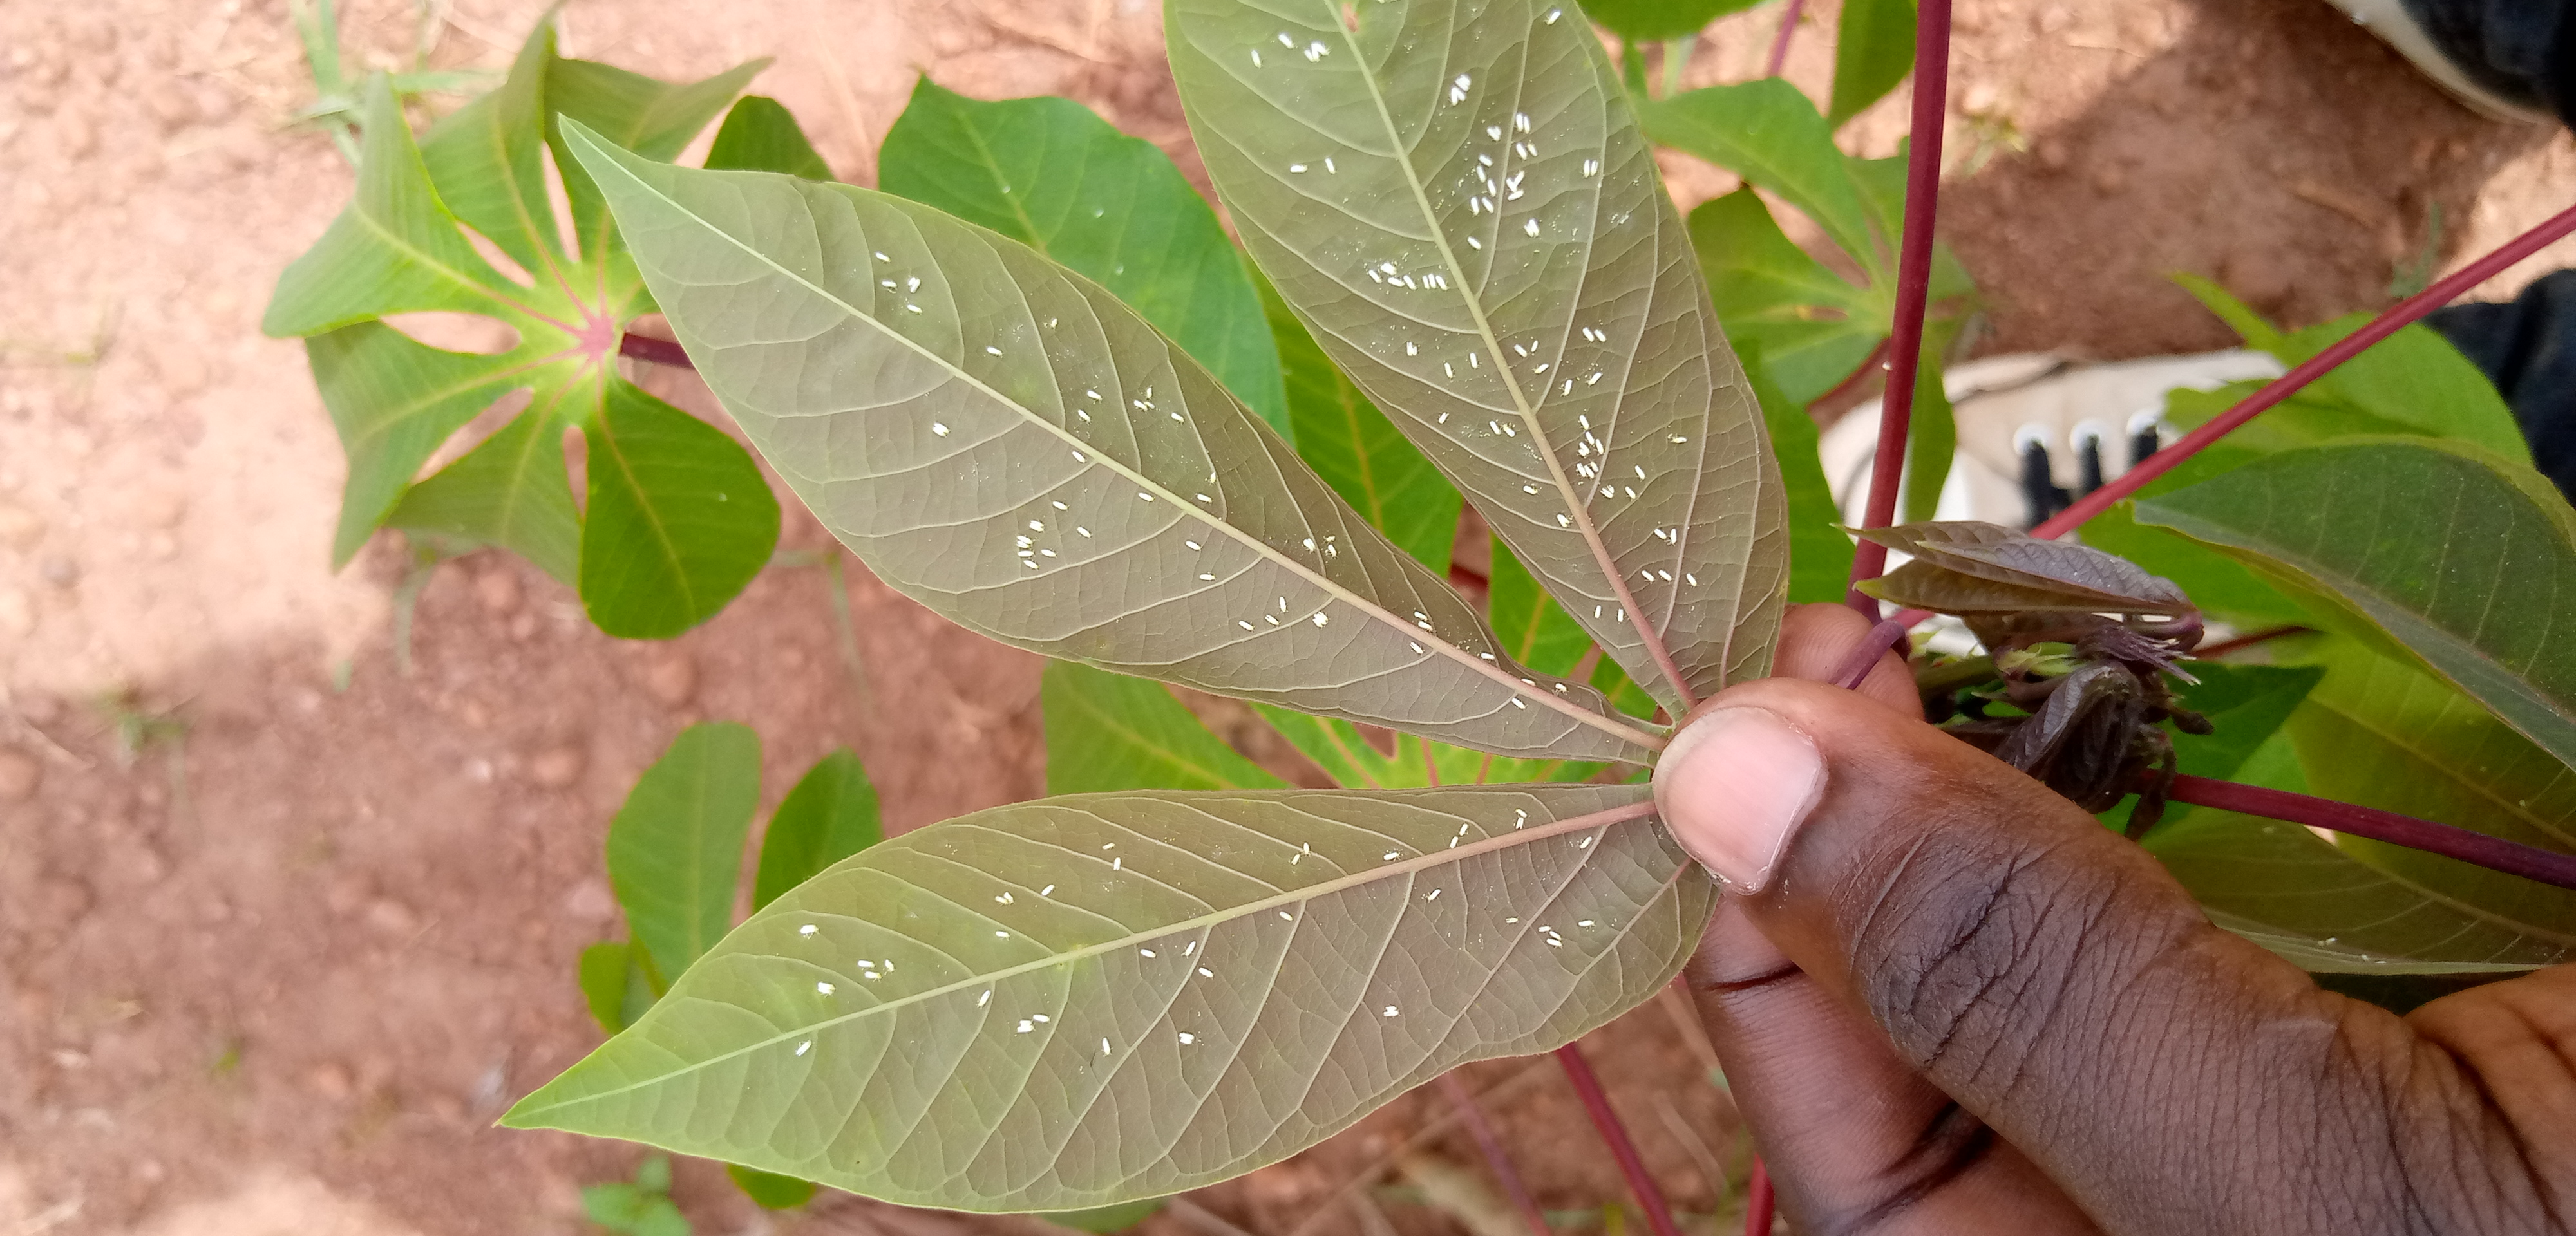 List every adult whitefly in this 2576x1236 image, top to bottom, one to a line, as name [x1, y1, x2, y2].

whitefly [1545, 8, 1562, 28]
whitefly [1276, 31, 1296, 50]
whitefly [1311, 40, 1331, 57]
whitefly [1248, 46, 1265, 70]
whitefly [1311, 46, 1321, 64]
whitefly [1302, 48, 1313, 64]
whitefly [1458, 73, 1472, 86]
whitefly [1454, 77, 1469, 93]
whitefly [1450, 87, 1458, 107]
whitefly [1456, 89, 1468, 104]
whitefly [1514, 111, 1524, 133]
whitefly [1522, 114, 1532, 134]
whitefly [1492, 126, 1503, 136]
whitefly [1485, 127, 1501, 143]
whitefly [1515, 140, 1528, 162]
whitefly [1526, 140, 1541, 159]
whitefly [1477, 152, 1495, 169]
whitefly [1322, 154, 1338, 176]
whitefly [1582, 156, 1591, 180]
whitefly [1590, 158, 1599, 178]
whitefly [1474, 163, 1487, 183]
whitefly [1287, 164, 1311, 176]
whitefly [1513, 169, 1525, 186]
whitefly [1505, 176, 1518, 193]
whitefly [1486, 177, 1499, 199]
whitefly [1506, 188, 1526, 203]
whitefly [1468, 194, 1482, 218]
whitefly [1480, 194, 1496, 214]
whitefly [1528, 218, 1541, 238]
whitefly [1524, 222, 1534, 238]
whitefly [1464, 235, 1484, 252]
whitefly [873, 250, 893, 264]
whitefly [1383, 262, 1396, 270]
whitefly [1380, 265, 1397, 277]
whitefly [1367, 268, 1384, 285]
whitefly [1426, 272, 1437, 290]
whitefly [1402, 273, 1419, 291]
whitefly [1421, 273, 1431, 291]
whitefly [1435, 274, 1451, 294]
whitefly [907, 276, 916, 286]
whitefly [1387, 276, 1405, 290]
whitefly [909, 277, 922, 294]
whitefly [880, 279, 899, 290]
whitefly [905, 303, 924, 316]
whitefly [1048, 315, 1059, 330]
whitefly [1580, 324, 1595, 343]
whitefly [1593, 327, 1610, 344]
whitefly [1529, 337, 1541, 354]
whitefly [1405, 339, 1412, 357]
whitefly [1511, 342, 1529, 359]
whitefly [985, 344, 1005, 359]
whitefly [1412, 344, 1419, 357]
whitefly [1467, 350, 1480, 370]
whitefly [1443, 360, 1455, 380]
whitefly [1531, 361, 1551, 376]
whitefly [1586, 369, 1604, 386]
whitefly [1560, 374, 1573, 398]
whitefly [1144, 386, 1155, 400]
whitefly [1086, 388, 1104, 403]
whitefly [1133, 398, 1149, 413]
whitefly [1143, 400, 1157, 411]
whitefly [1076, 407, 1094, 424]
whitefly [1436, 409, 1452, 426]
whitefly [1170, 410, 1187, 425]
whitefly [1577, 413, 1591, 431]
whitefly [1488, 418, 1502, 436]
whitefly [933, 422, 952, 434]
whitefly [1501, 422, 1519, 438]
whitefly [931, 426, 947, 438]
whitefly [1585, 429, 1595, 446]
whitefly [1670, 435, 1689, 446]
whitefly [1595, 438, 1606, 455]
whitefly [1578, 440, 1592, 455]
whitefly [1577, 448, 1587, 458]
whitefly [1070, 449, 1087, 464]
whitefly [1589, 459, 1601, 474]
whitefly [1576, 461, 1587, 480]
whitefly [1633, 463, 1648, 482]
whitefly [1583, 464, 1595, 480]
whitefly [1208, 467, 1218, 485]
whitefly [1606, 483, 1616, 494]
whitefly [1521, 483, 1540, 496]
whitefly [1624, 485, 1637, 501]
whitefly [1598, 486, 1614, 500]
whitefly [1137, 490, 1156, 505]
whitefly [1195, 492, 1215, 505]
whitefly [1050, 498, 1071, 512]
whitefly [1558, 512, 1572, 525]
whitefly [1555, 514, 1568, 529]
whitefly [1028, 518, 1045, 527]
whitefly [1028, 523, 1045, 533]
whitefly [1075, 524, 1092, 539]
whitefly [1669, 524, 1680, 545]
whitefly [1652, 527, 1667, 542]
whitefly [1016, 534, 1034, 545]
whitefly [1323, 534, 1339, 543]
whitefly [1302, 537, 1318, 554]
whitefly [1184, 538, 1203, 553]
whitefly [1014, 539, 1030, 550]
whitefly [1327, 543, 1340, 559]
whitefly [1039, 547, 1058, 559]
whitefly [1016, 549, 1036, 557]
whitefly [1022, 558, 1040, 571]
whitefly [1656, 567, 1674, 583]
whitefly [1640, 568, 1655, 585]
whitefly [1684, 571, 1699, 587]
whitefly [1198, 572, 1218, 583]
whitefly [1278, 594, 1289, 614]
whitefly [1593, 603, 1603, 621]
whitefly [1616, 605, 1627, 623]
whitefly [1316, 610, 1329, 622]
whitefly [1413, 610, 1430, 622]
whitefly [1313, 612, 1328, 626]
whitefly [1264, 613, 1282, 628]
whitefly [1312, 616, 1324, 630]
whitefly [1236, 619, 1255, 633]
whitefly [1416, 619, 1434, 633]
whitefly [1407, 639, 1425, 655]
whitefly [1479, 651, 1497, 662]
whitefly [1520, 677, 1538, 687]
whitefly [1554, 680, 1569, 694]
whitefly [1510, 695, 1526, 712]
whitefly [1514, 807, 1529, 819]
whitefly [1515, 816, 1525, 831]
whitefly [1457, 821, 1470, 836]
whitefly [1448, 834, 1459, 850]
whitefly [1577, 834, 1593, 851]
whitefly [1302, 840, 1313, 856]
whitefly [1101, 841, 1116, 850]
whitefly [1382, 852, 1399, 863]
whitefly [1289, 853, 1302, 866]
whitefly [1112, 855, 1122, 873]
whitefly [1039, 882, 1057, 899]
whitefly [1426, 886, 1442, 903]
whitefly [1002, 891, 1016, 906]
whitefly [994, 894, 1009, 905]
whitefly [1278, 910, 1294, 922]
whitefly [1503, 915, 1521, 924]
whitefly [1575, 917, 1596, 928]
whitefly [797, 921, 821, 935]
whitefly [1536, 924, 1552, 933]
whitefly [993, 928, 1012, 939]
whitefly [1548, 929, 1564, 941]
whitefly [1545, 937, 1564, 948]
whitefly [1183, 939, 1197, 960]
whitefly [1137, 946, 1158, 959]
whitefly [882, 957, 898, 974]
whitefly [856, 957, 878, 968]
whitefly [1197, 964, 1215, 980]
whitefly [862, 970, 885, 981]
whitefly [816, 980, 837, 991]
whitefly [817, 987, 834, 996]
whitefly [975, 987, 992, 1009]
whitefly [1383, 1004, 1400, 1011]
whitefly [1382, 1010, 1401, 1017]
whitefly [1031, 1013, 1052, 1023]
whitefly [1017, 1018, 1034, 1027]
whitefly [1015, 1026, 1038, 1034]
whitefly [1177, 1030, 1195, 1040]
whitefly [1100, 1035, 1113, 1058]
whitefly [793, 1037, 814, 1058]
whitefly [1178, 1037, 1193, 1046]